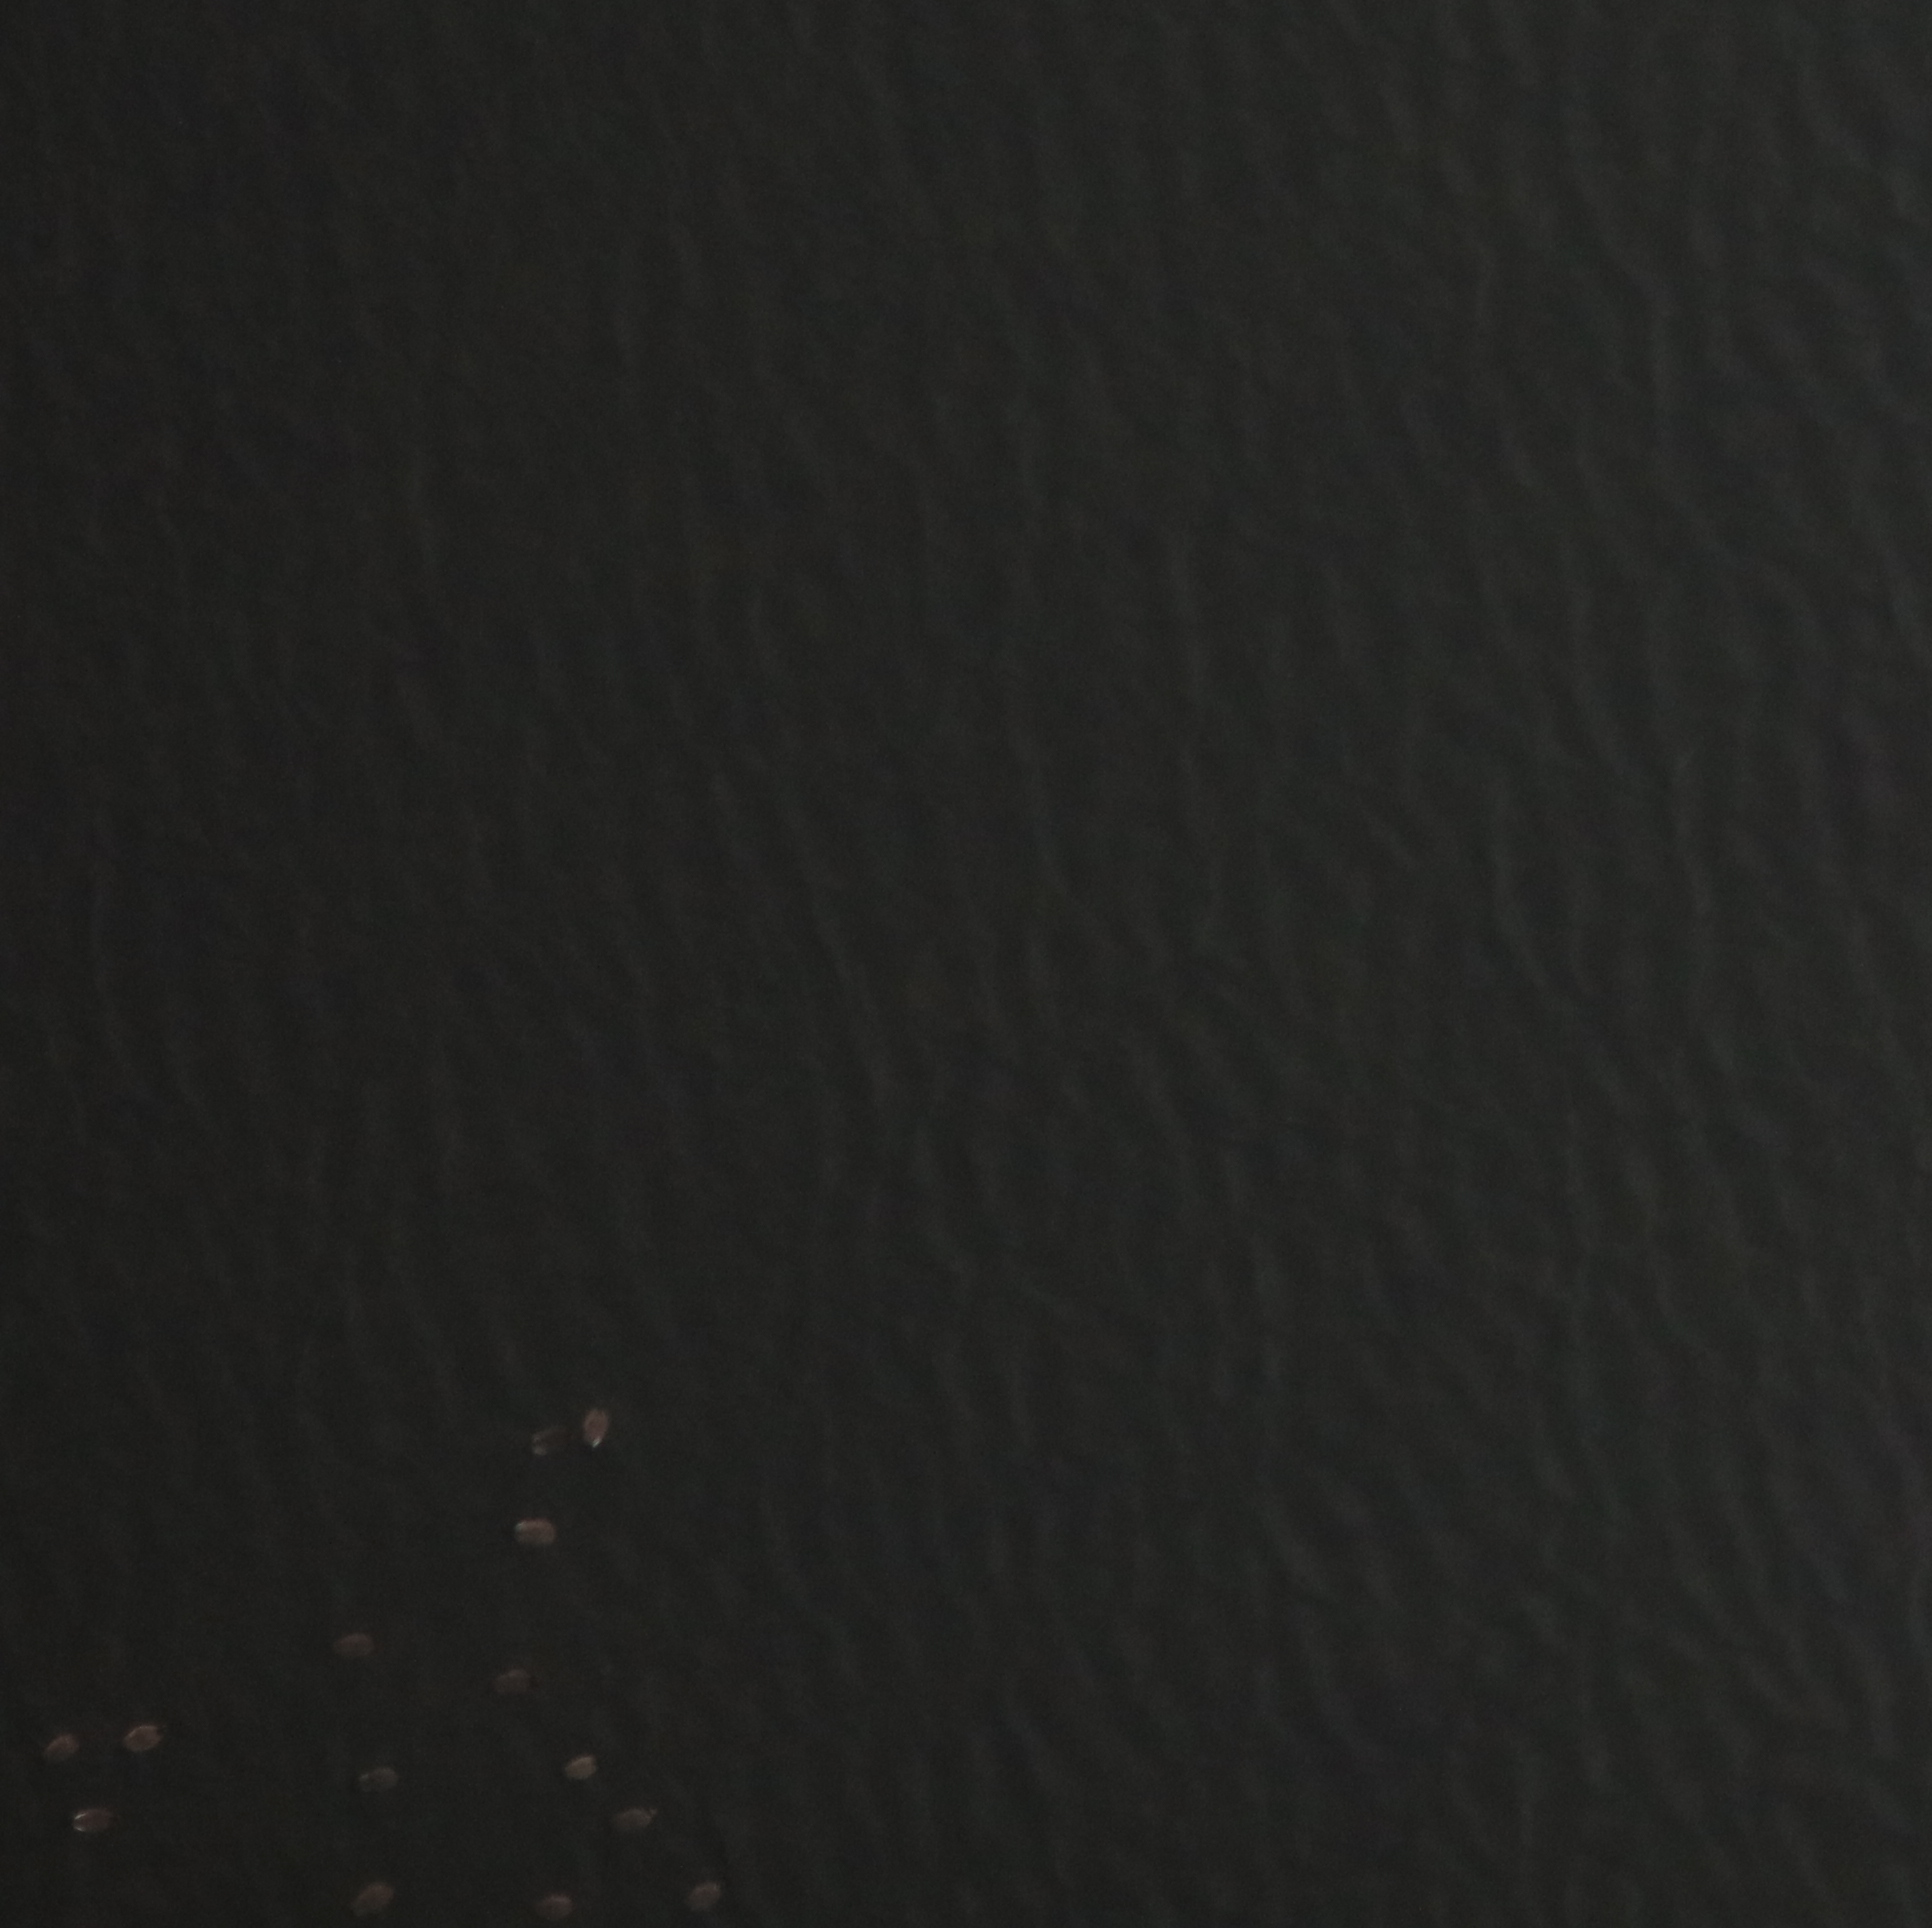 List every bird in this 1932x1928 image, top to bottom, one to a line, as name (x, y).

Canada goose (593, 1429)
Canada goose (547, 1443)
Canada goose (531, 1532)
Canada goose (348, 1641)
Canada goose (513, 1682)
Canada goose (144, 1740)
Canada goose (57, 1750)
Canada goose (588, 1769)
Canada goose (381, 1775)
Canada goose (630, 1817)
Canada goose (93, 1820)
Canada goose (377, 1897)
Canada goose (709, 1900)
Canada goose (551, 1907)